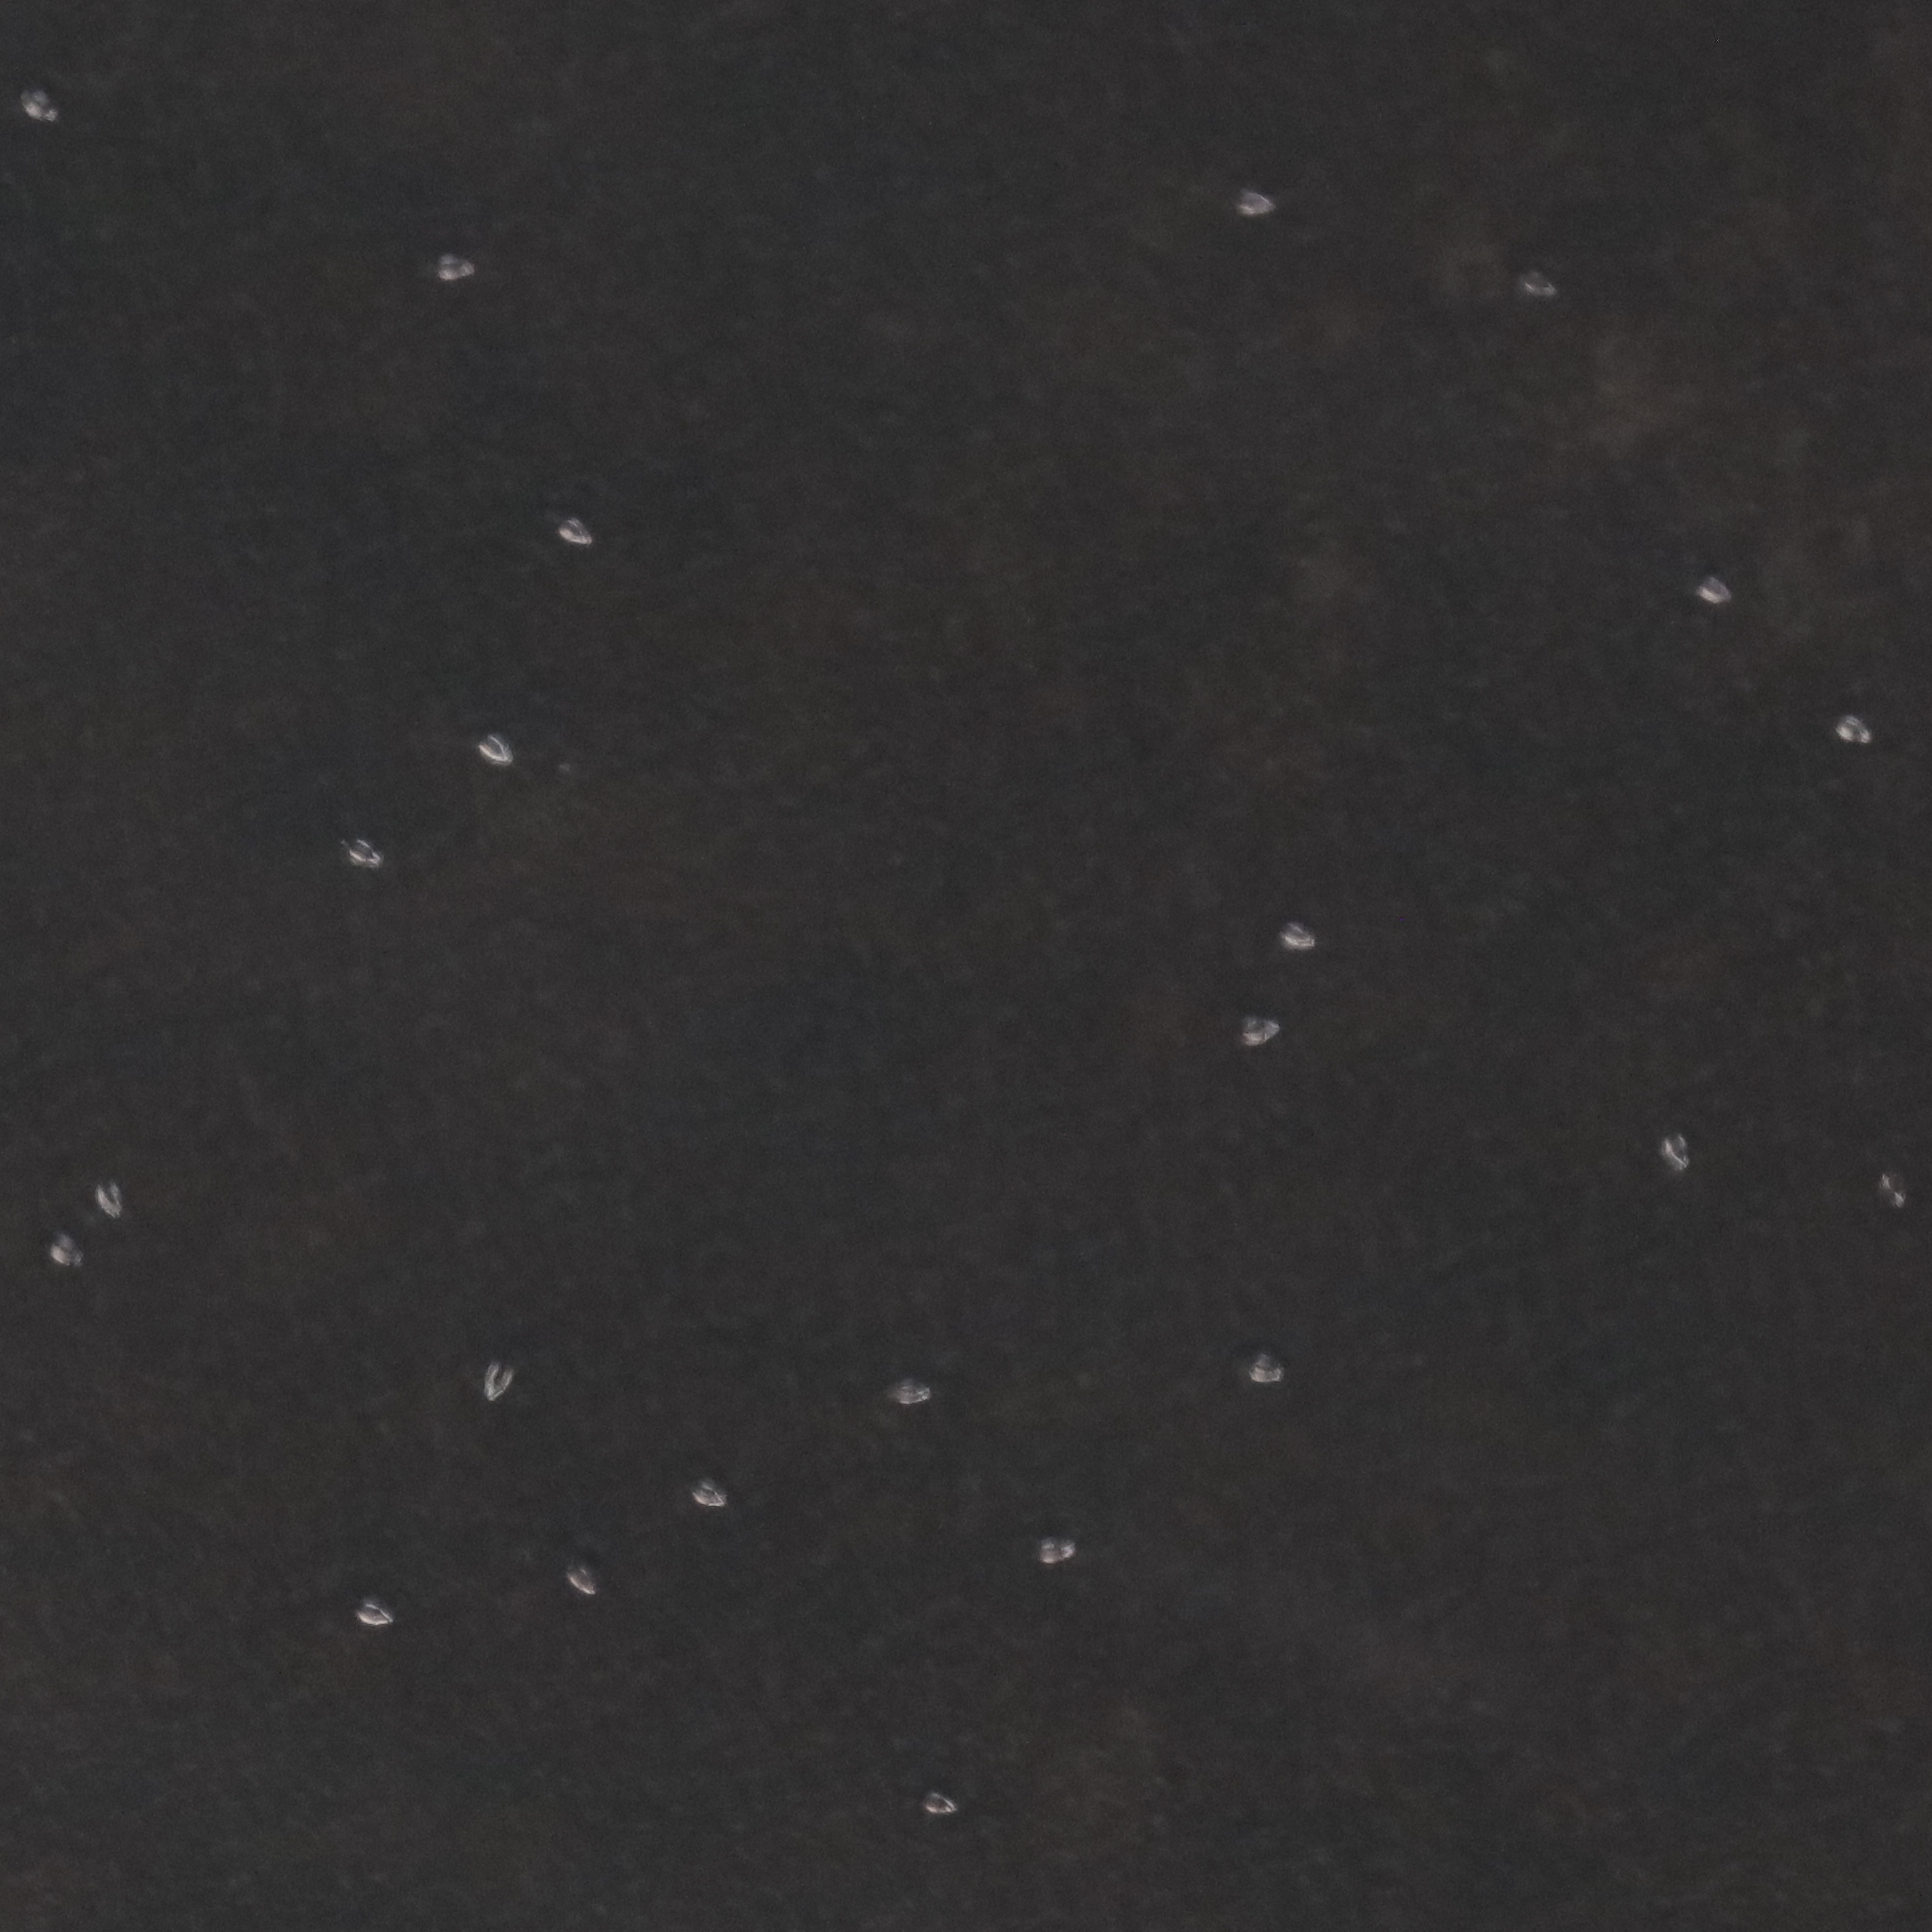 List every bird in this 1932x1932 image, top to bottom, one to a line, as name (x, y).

brant (34, 109)
brant (1256, 200)
brant (454, 269)
brant (1539, 283)
brant (569, 530)
brant (1710, 591)
brant (1848, 729)
brant (494, 749)
brant (360, 851)
brant (1295, 933)
brant (1261, 1028)
brant (1675, 1150)
brant (1897, 1188)
brant (108, 1199)
brant (60, 1252)
brant (1267, 1372)
brant (500, 1373)
brant (909, 1392)
brant (708, 1493)
brant (1056, 1549)
brant (583, 1577)
brant (368, 1614)
brant (936, 1805)